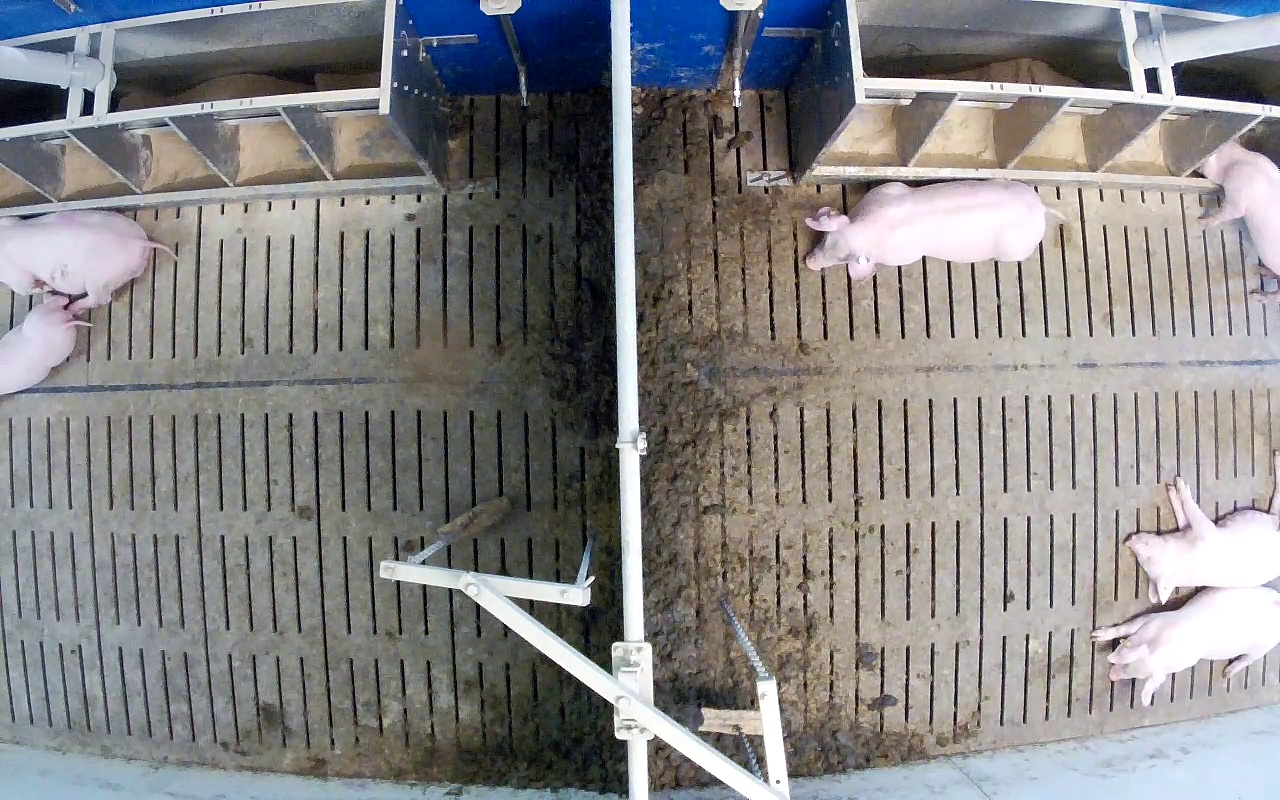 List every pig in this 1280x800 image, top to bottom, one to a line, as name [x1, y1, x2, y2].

pig [1198, 131, 1279, 304]
pig [801, 181, 1071, 282]
pig [1, 211, 182, 310]
pig [2, 295, 93, 404]
pig [1123, 449, 1279, 607]
pig [1088, 587, 1279, 708]